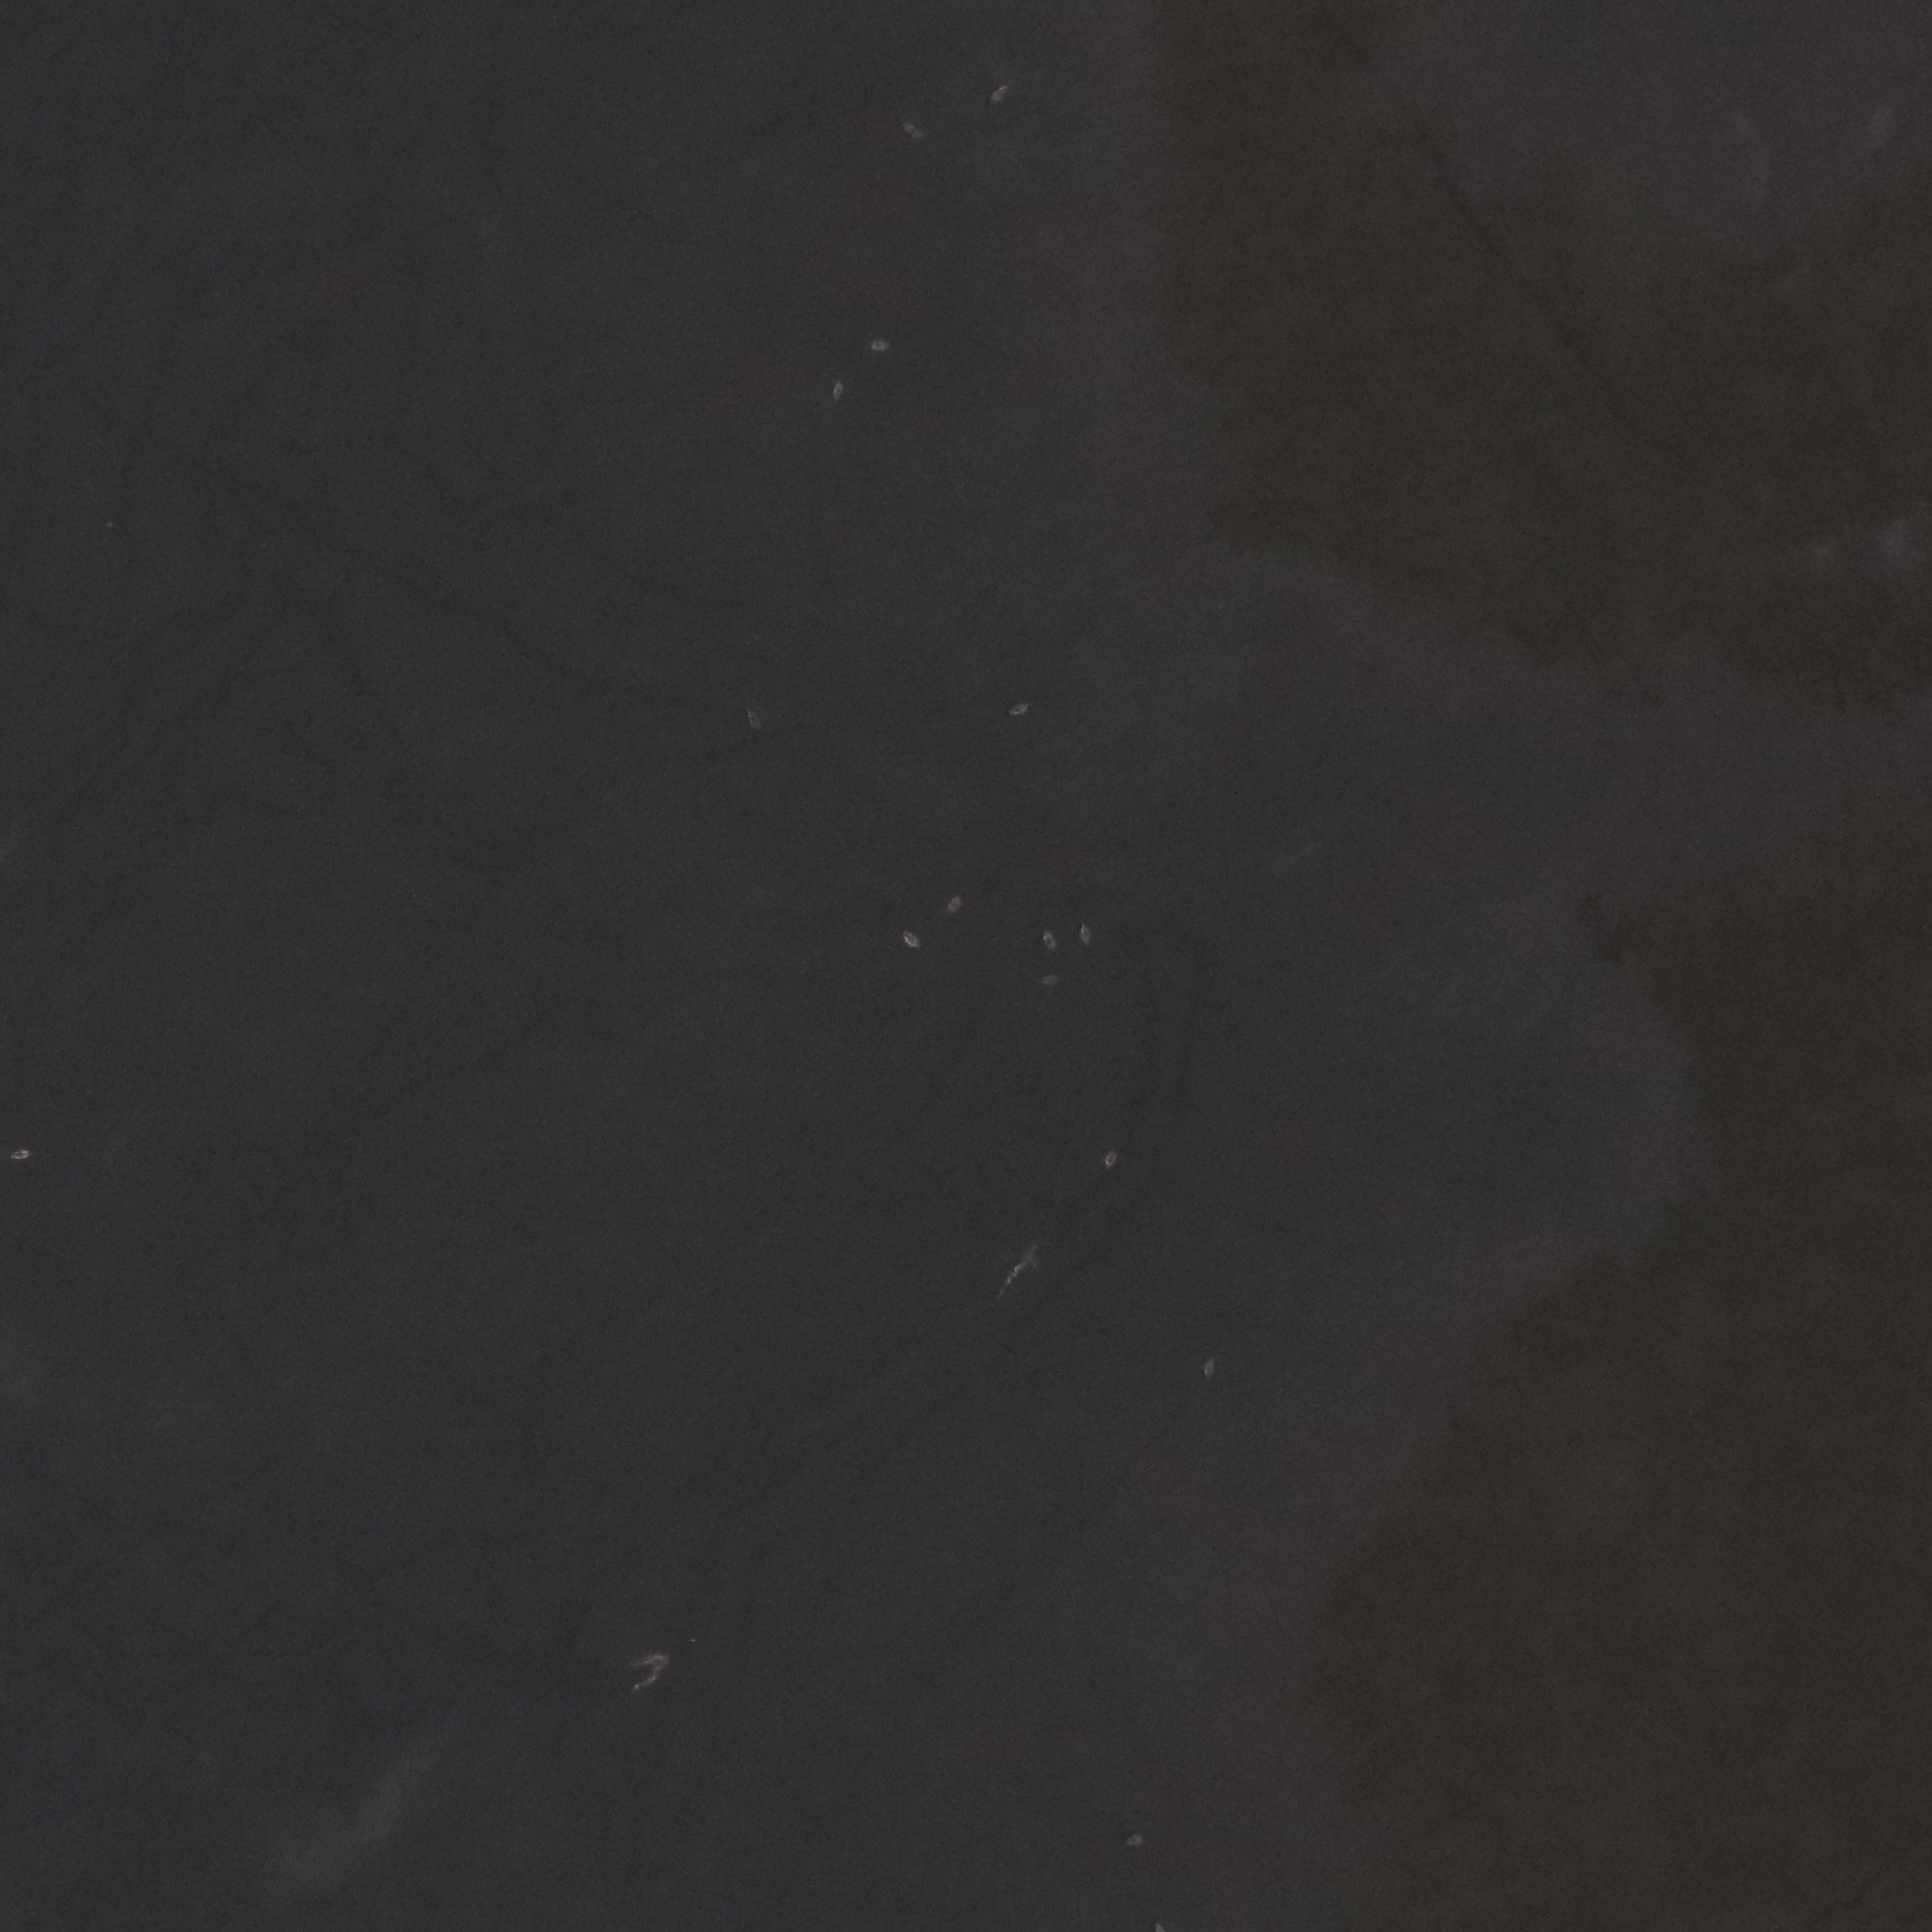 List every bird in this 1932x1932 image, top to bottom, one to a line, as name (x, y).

other bird (1005, 90)
other bird (923, 126)
other bird (884, 337)
other bird (835, 391)
other bird (1019, 704)
other bird (752, 716)
other bird (954, 892)
other bird (1089, 927)
other bird (914, 938)
other bird (1043, 941)
other bird (1059, 971)
other bird (1106, 1148)
other bird (19, 1156)
other bird (1218, 1372)
other bird (1130, 1844)
other bird (1161, 1931)